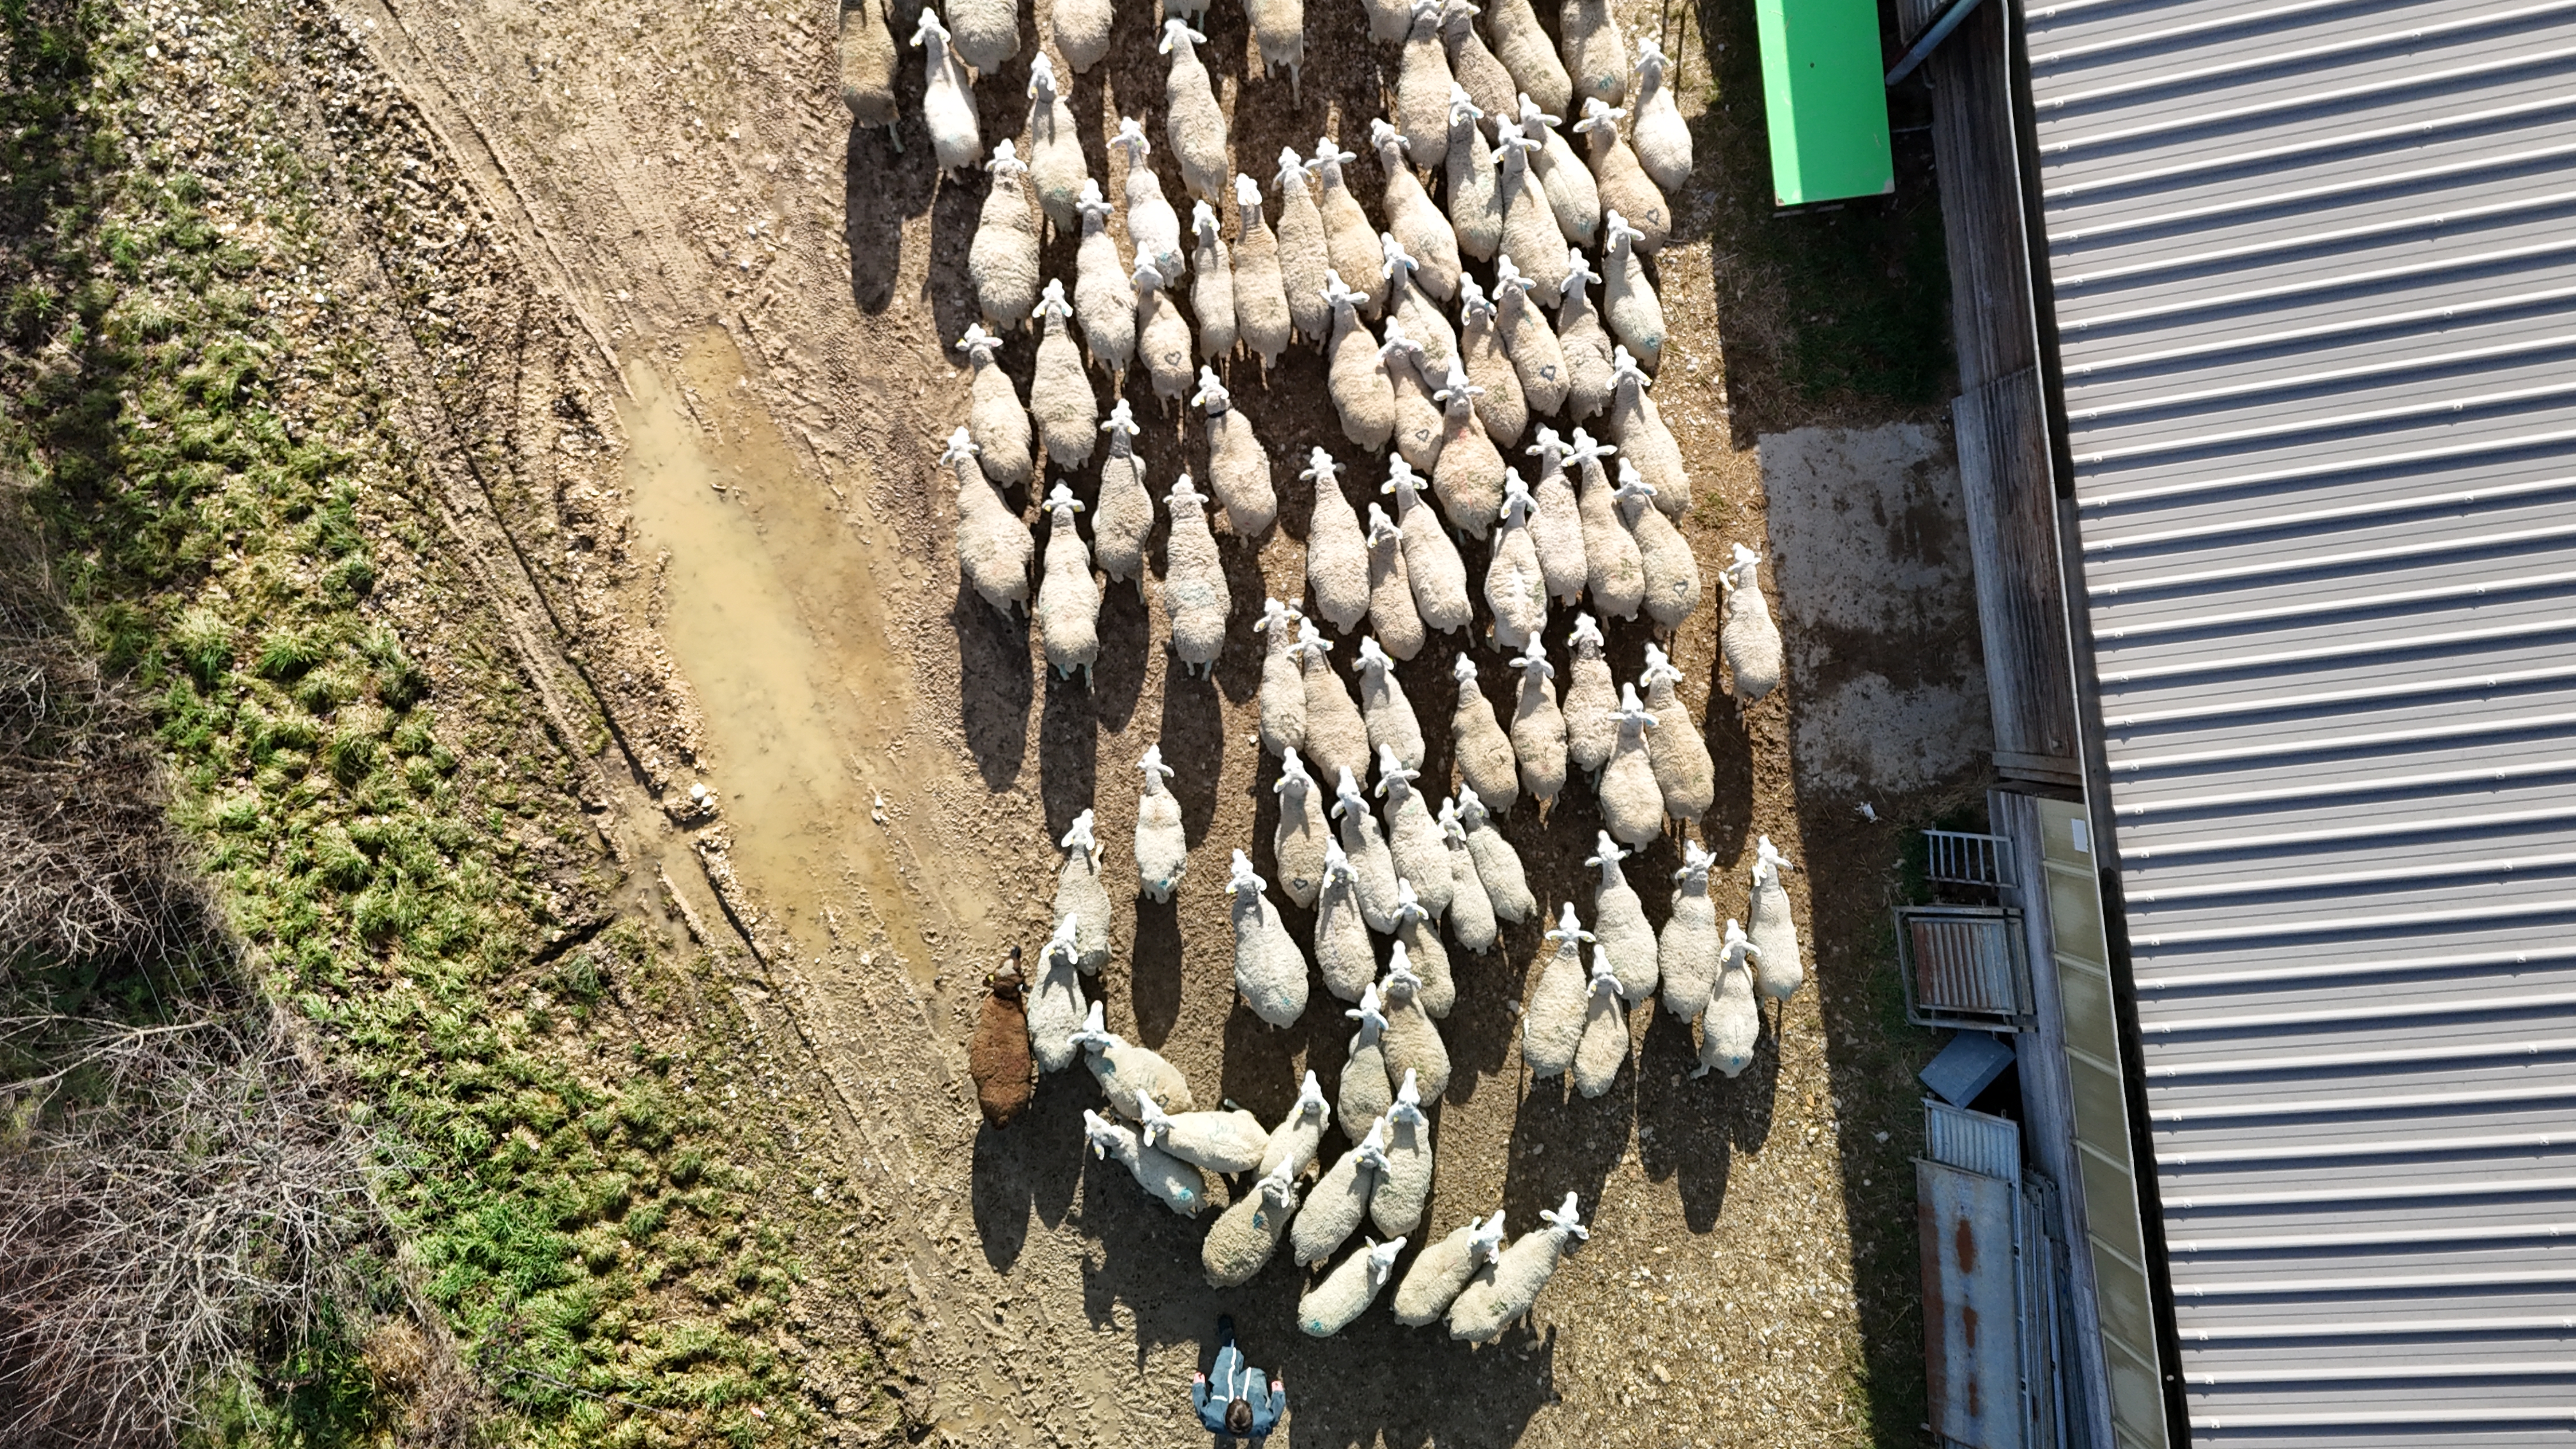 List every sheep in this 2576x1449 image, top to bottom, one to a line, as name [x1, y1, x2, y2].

sheep [834, 0, 905, 154]
sheep [946, 0, 1021, 81]
sheep [1051, 0, 1114, 75]
sheep [1164, 0, 1212, 33]
sheep [1243, 0, 1304, 112]
sheep [1361, 0, 1413, 47]
sheep [1436, 0, 1521, 147]
sheep [1485, 0, 1573, 126]
sheep [1559, 0, 1627, 109]
sheep [1398, 0, 1457, 193]
sheep [909, 6, 986, 187]
sheep [1158, 18, 1229, 211]
sheep [1630, 37, 1693, 195]
sheep [1026, 51, 1088, 235]
sheep [1446, 81, 1504, 263]
sheep [1519, 93, 1600, 249]
sheep [1573, 95, 1672, 256]
sheep [1106, 115, 1188, 294]
sheep [1370, 118, 1463, 303]
sheep [1305, 136, 1393, 320]
sheep [968, 138, 1041, 350]
sheep [1271, 145, 1331, 356]
sheep [1232, 172, 1292, 369]
sheep [1073, 178, 1138, 387]
sheep [1190, 199, 1239, 367]
sheep [1602, 209, 1666, 369]
sheep [1381, 231, 1463, 392]
sheep [1128, 239, 1195, 419]
sheep [1554, 247, 1615, 426]
sheep [1495, 254, 1572, 418]
sheep [1320, 268, 1396, 464]
sheep [1459, 270, 1530, 449]
sheep [1029, 278, 1099, 474]
sheep [1376, 315, 1443, 475]
sheep [956, 323, 1033, 499]
sheep [1604, 344, 1690, 515]
sheep [1433, 354, 1507, 546]
sheep [1191, 364, 1278, 550]
sheep [1091, 398, 1155, 607]
sheep [1525, 422, 1588, 611]
sheep [940, 425, 1037, 624]
sheep [1560, 426, 1646, 639]
sheep [1299, 445, 1372, 636]
sheep [1380, 453, 1479, 649]
sheep [1611, 457, 1702, 639]
sheep [1484, 467, 1549, 655]
sheep [1162, 473, 1230, 683]
sheep [1038, 478, 1102, 693]
sheep [1368, 502, 1427, 662]
sheep [1717, 542, 1783, 712]
sheep [1253, 596, 1307, 759]
sheep [1562, 612, 1621, 795]
sheep [1283, 617, 1371, 794]
sheep [1509, 631, 1569, 819]
sheep [1352, 637, 1425, 773]
sheep [1640, 641, 1714, 827]
sheep [1451, 651, 1519, 823]
sheep [1599, 683, 1666, 854]
sheep [1134, 741, 1188, 905]
sheep [1374, 742, 1453, 920]
sheep [1274, 750, 1332, 913]
sheep [1332, 764, 1403, 936]
sheep [1453, 781, 1538, 926]
sheep [1437, 798, 1498, 957]
sheep [1055, 808, 1112, 976]
sheep [1584, 829, 1660, 1009]
sheep [1314, 833, 1379, 1003]
sheep [1746, 835, 1804, 1024]
sheep [1659, 839, 1721, 1026]
sheep [1225, 848, 1309, 1030]
sheep [1393, 876, 1457, 1019]
sheep [1522, 902, 1597, 1080]
sheep [1027, 913, 1089, 1073]
sheep [1689, 918, 1760, 1081]
sheep [1379, 940, 1453, 1108]
sheep [1573, 945, 1629, 1100]
sheep [968, 946, 1033, 1130]
sheep [1337, 982, 1396, 1147]
sheep [1067, 999, 1192, 1121]
sheep [1368, 1067, 1433, 1239]
sheep [1250, 1069, 1332, 1183]
sheep [1135, 1088, 1270, 1173]
sheep [1083, 1107, 1208, 1220]
sheep [1289, 1115, 1392, 1267]
sheep [1201, 1152, 1300, 1290]
sheep [1442, 1191, 1590, 1342]
sheep [1392, 1210, 1508, 1328]
sheep [1296, 1236, 1408, 1338]